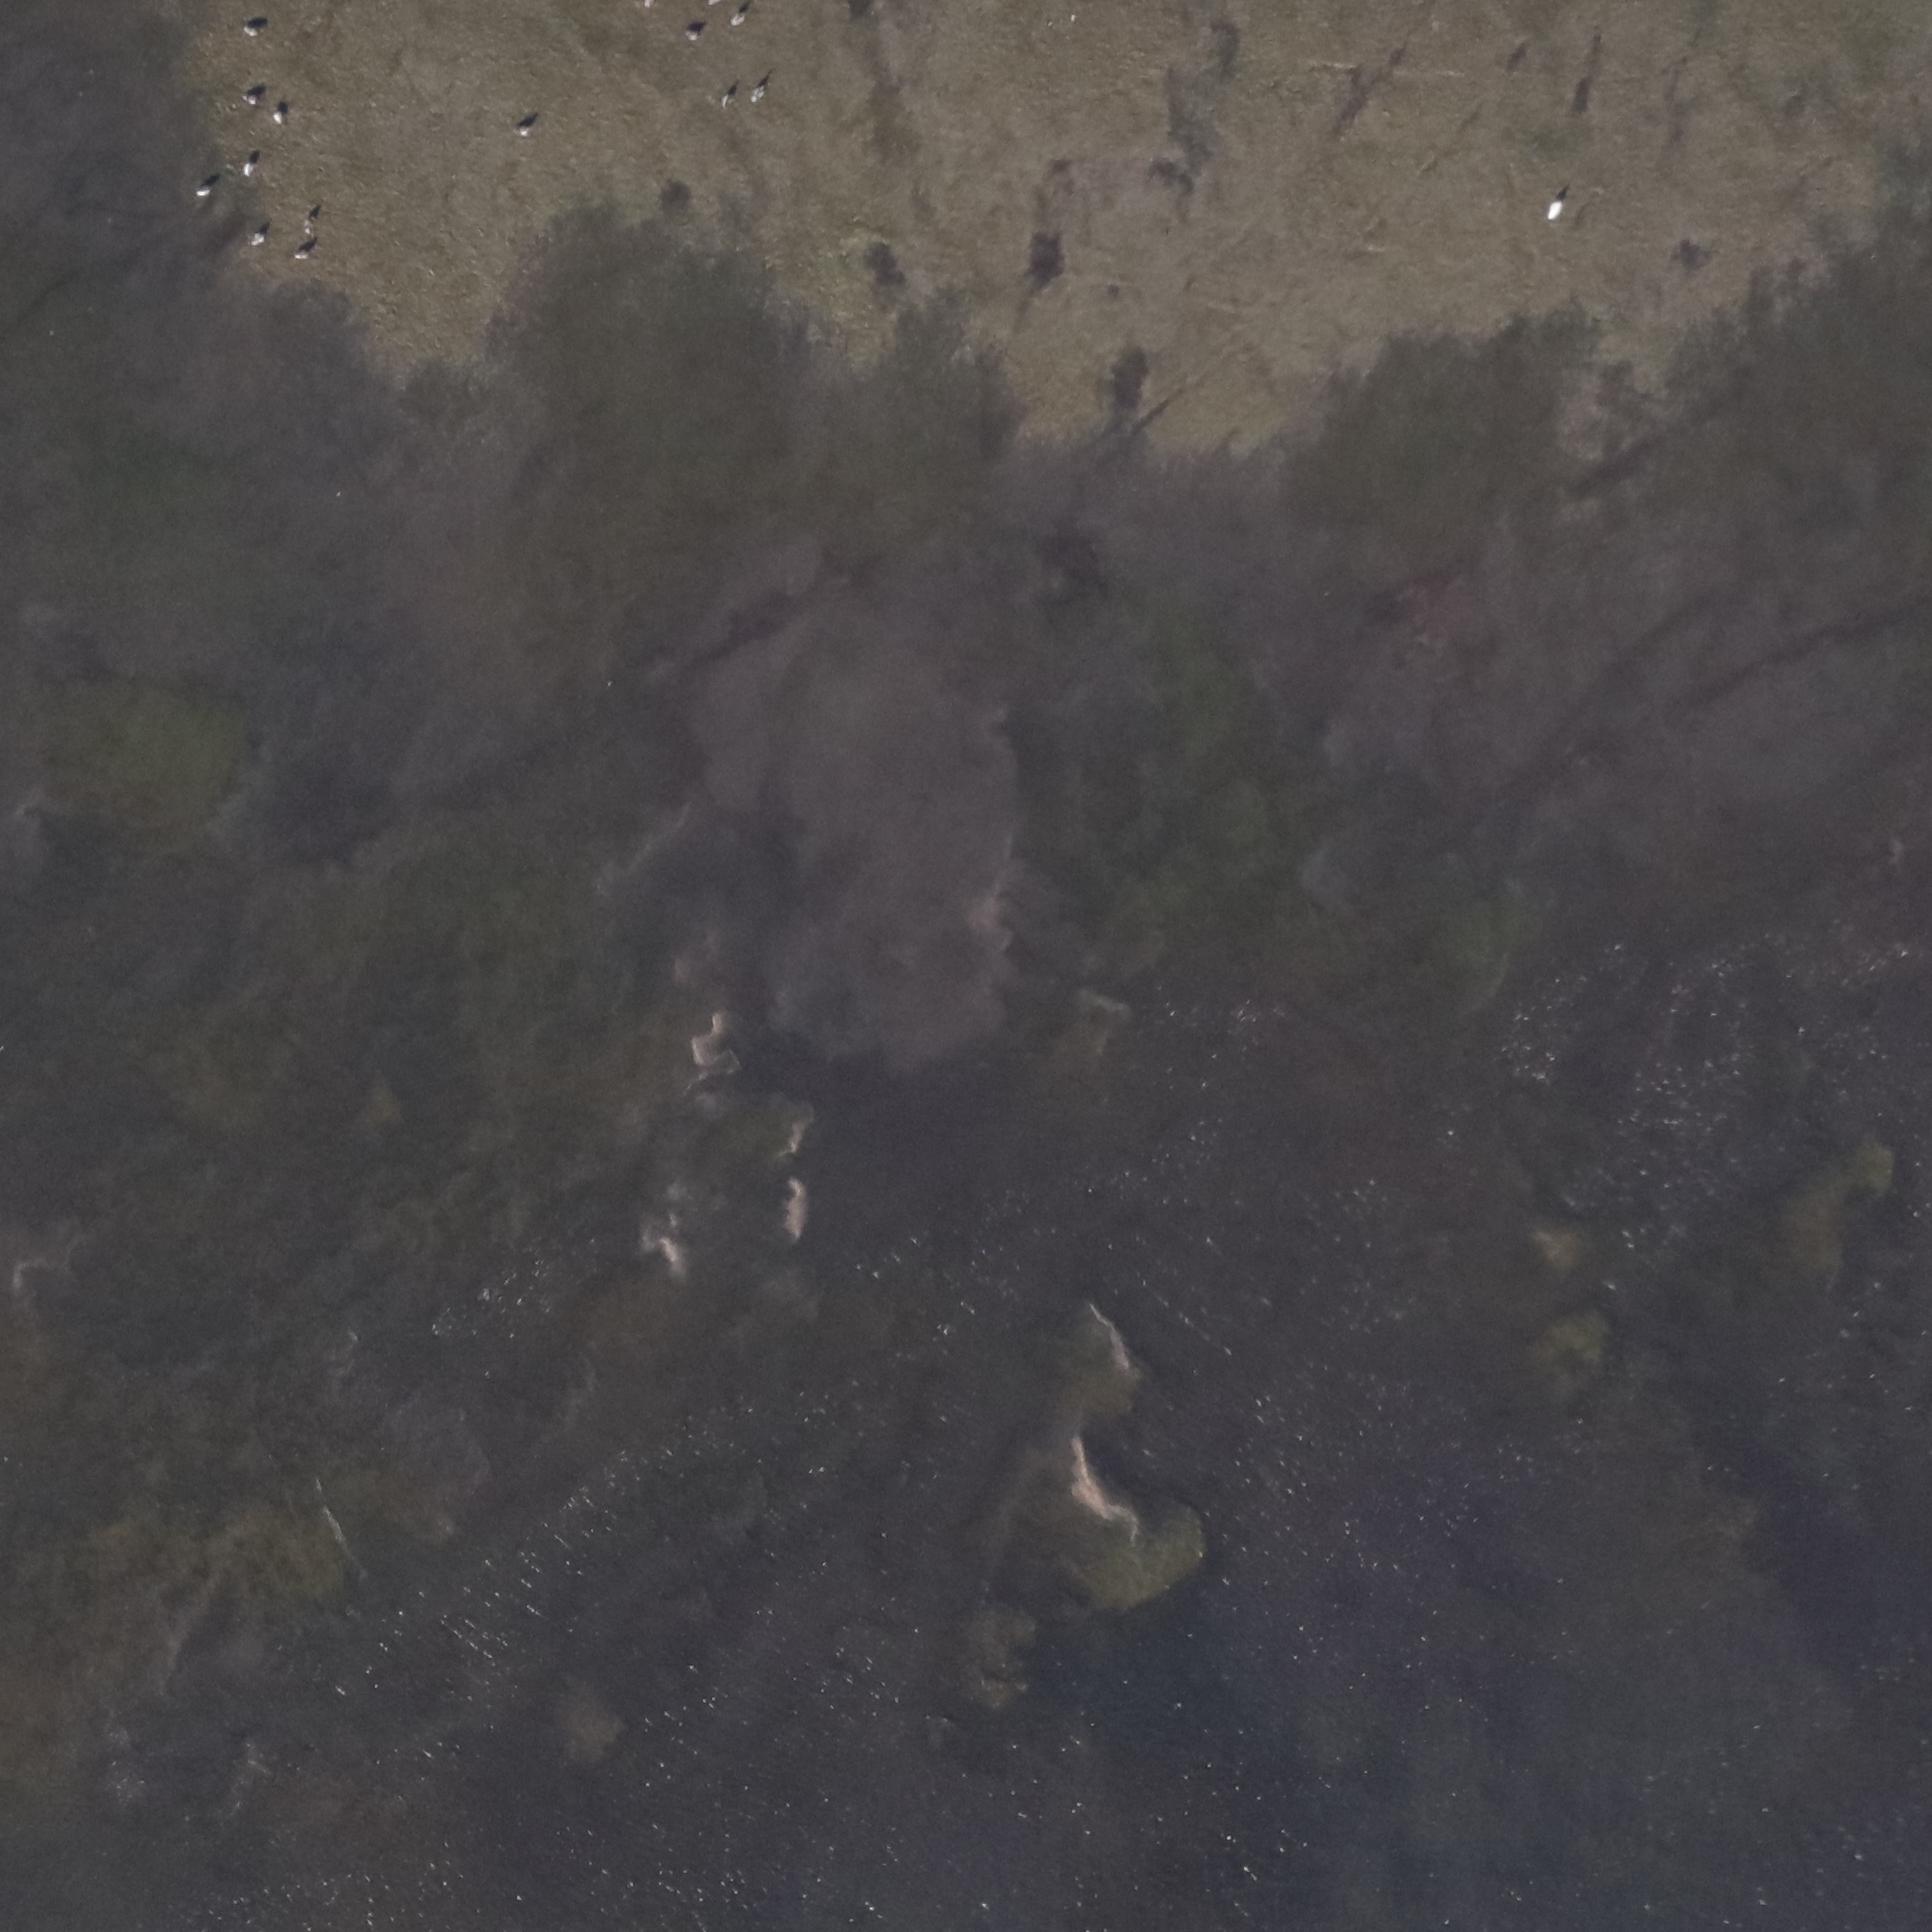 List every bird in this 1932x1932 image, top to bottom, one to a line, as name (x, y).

brant (739, 20)
brant (252, 30)
brant (693, 34)
brant (760, 93)
brant (251, 101)
brant (728, 101)
brant (278, 118)
brant (524, 129)
brant (251, 169)
brant (203, 192)
gull (1553, 212)
brant (309, 230)
brant (255, 240)
brant (301, 255)